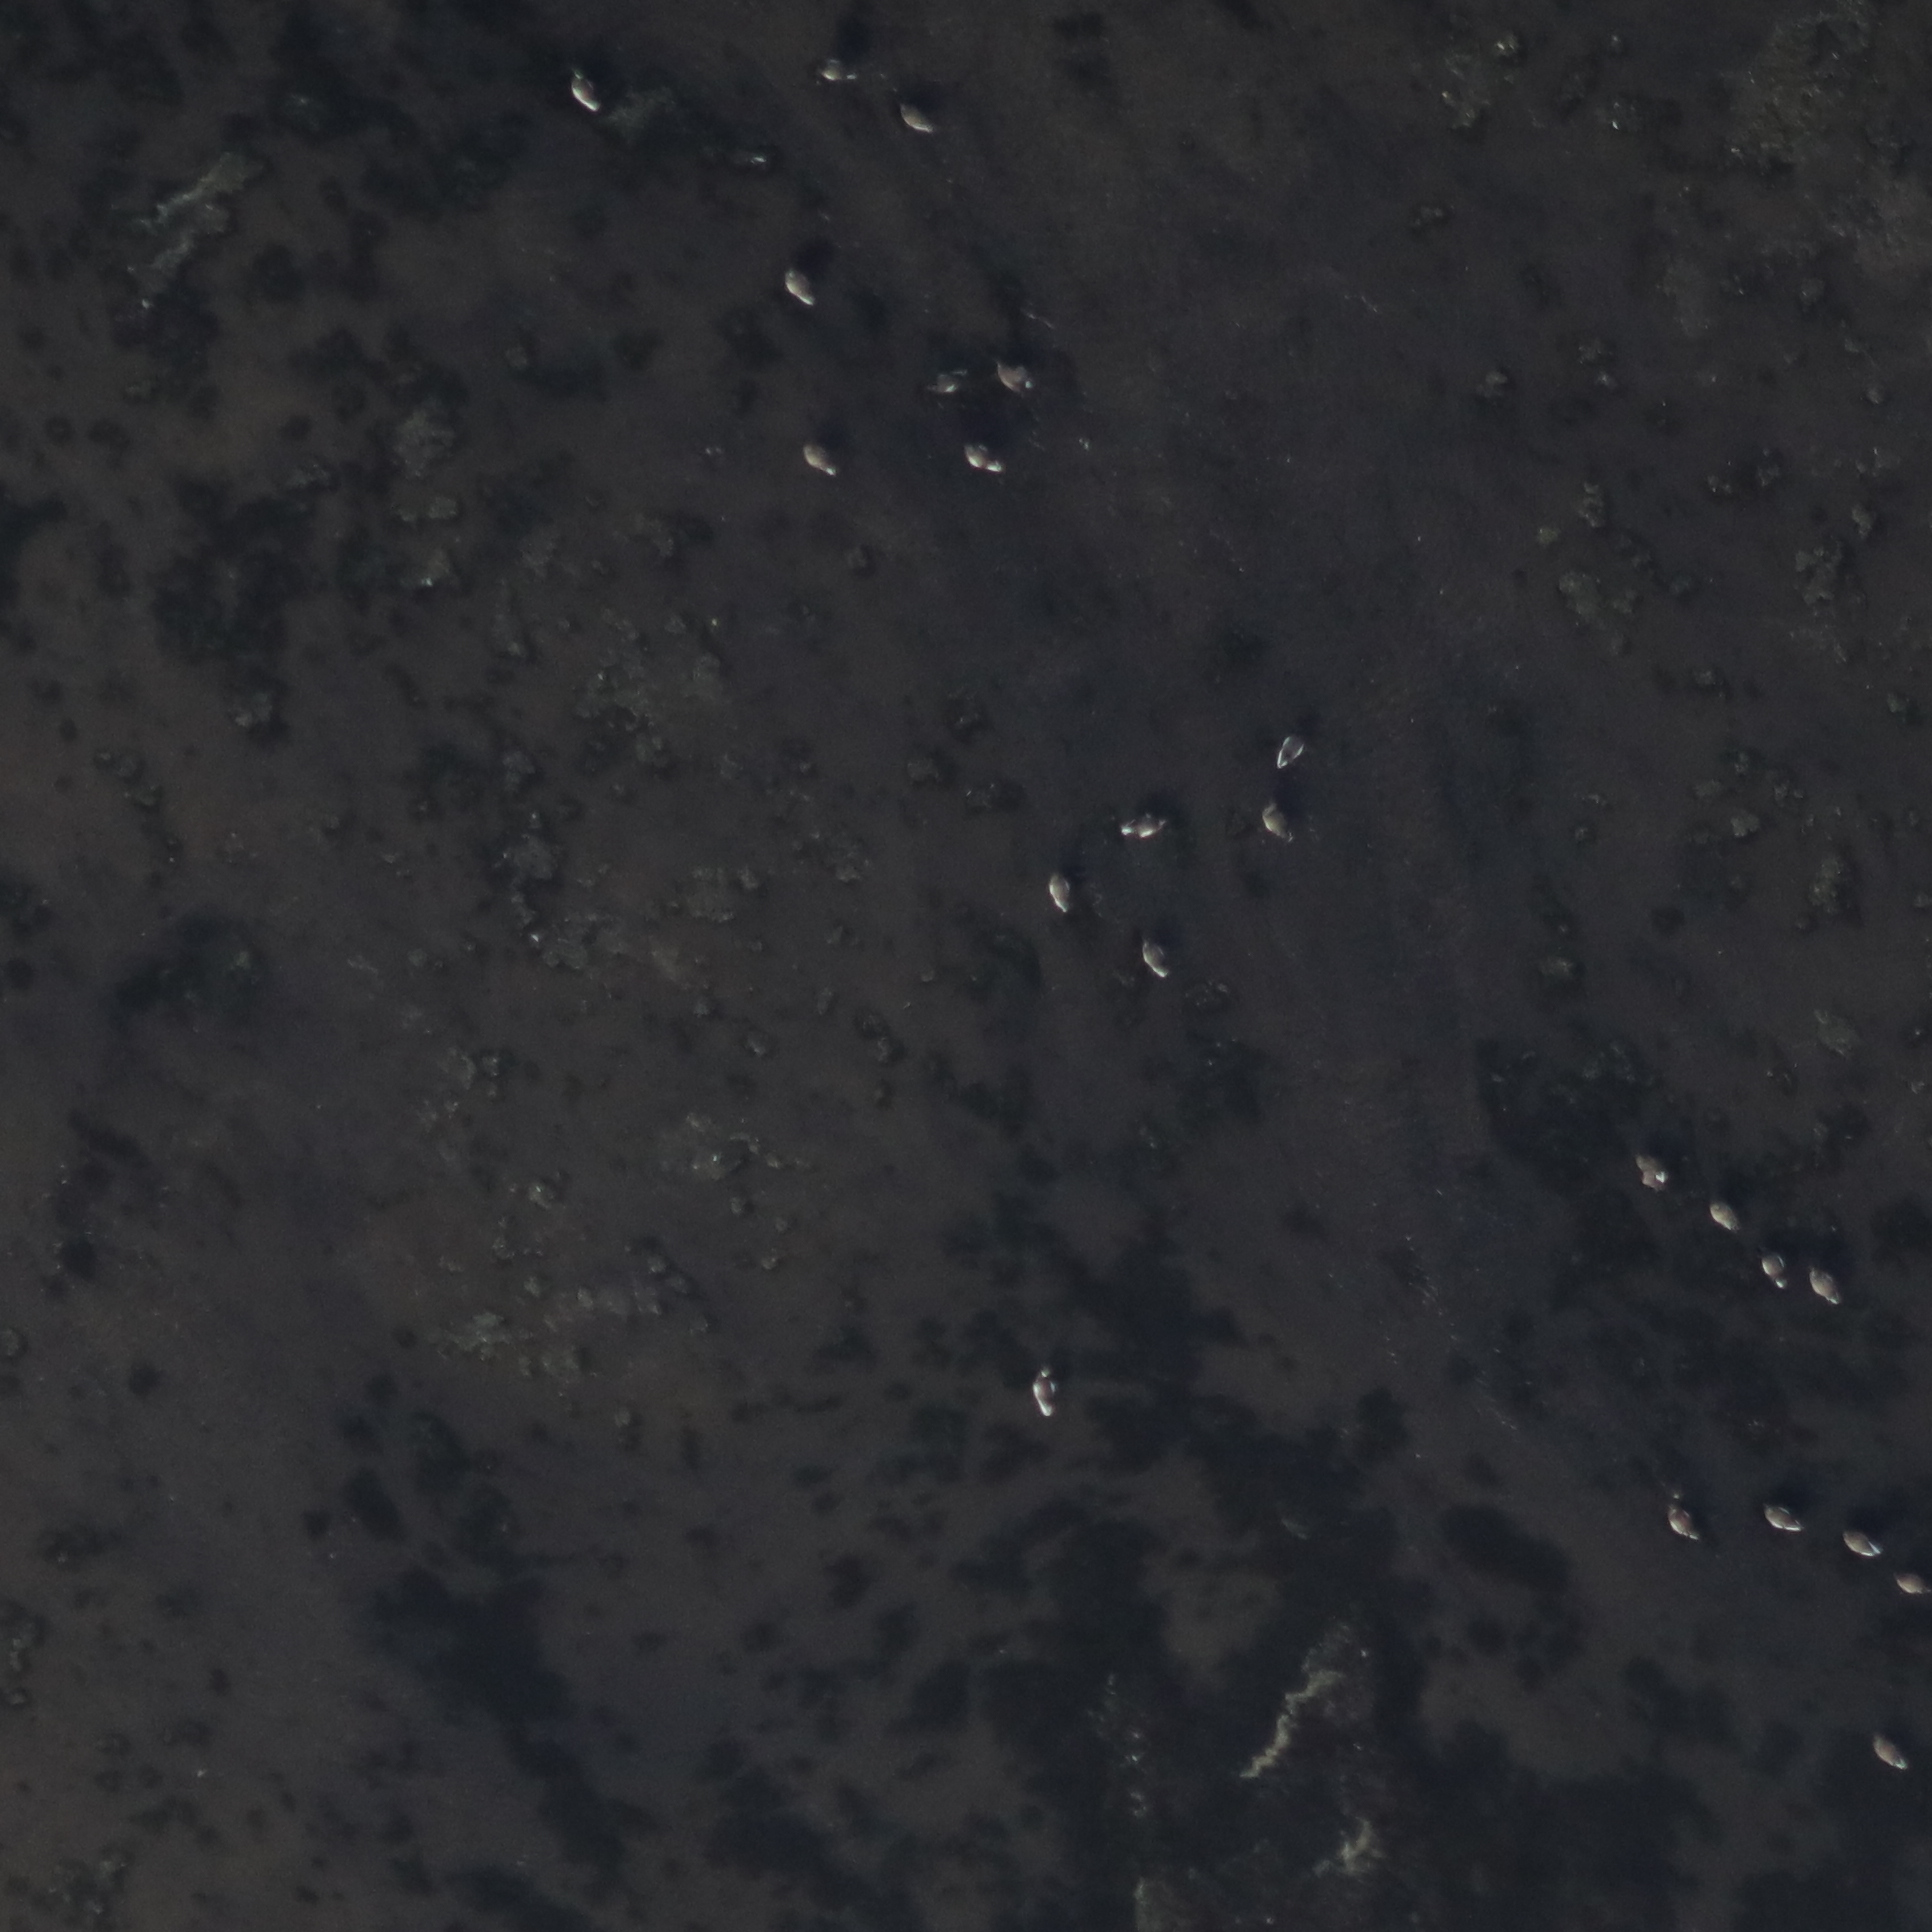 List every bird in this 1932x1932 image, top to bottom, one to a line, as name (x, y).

brant (831, 64)
brant (586, 93)
brant (916, 115)
brant (801, 284)
brant (1012, 376)
brant (950, 384)
brant (982, 457)
brant (823, 467)
brant (1292, 749)
brant (1277, 820)
brant (1146, 824)
brant (1064, 894)
brant (1155, 955)
brant (1651, 1171)
brant (1724, 1218)
brant (1773, 1266)
brant (1825, 1285)
brant (1045, 1390)
brant (1781, 1518)
brant (1683, 1520)
brant (1859, 1543)
brant (1915, 1583)
brant (1890, 1753)